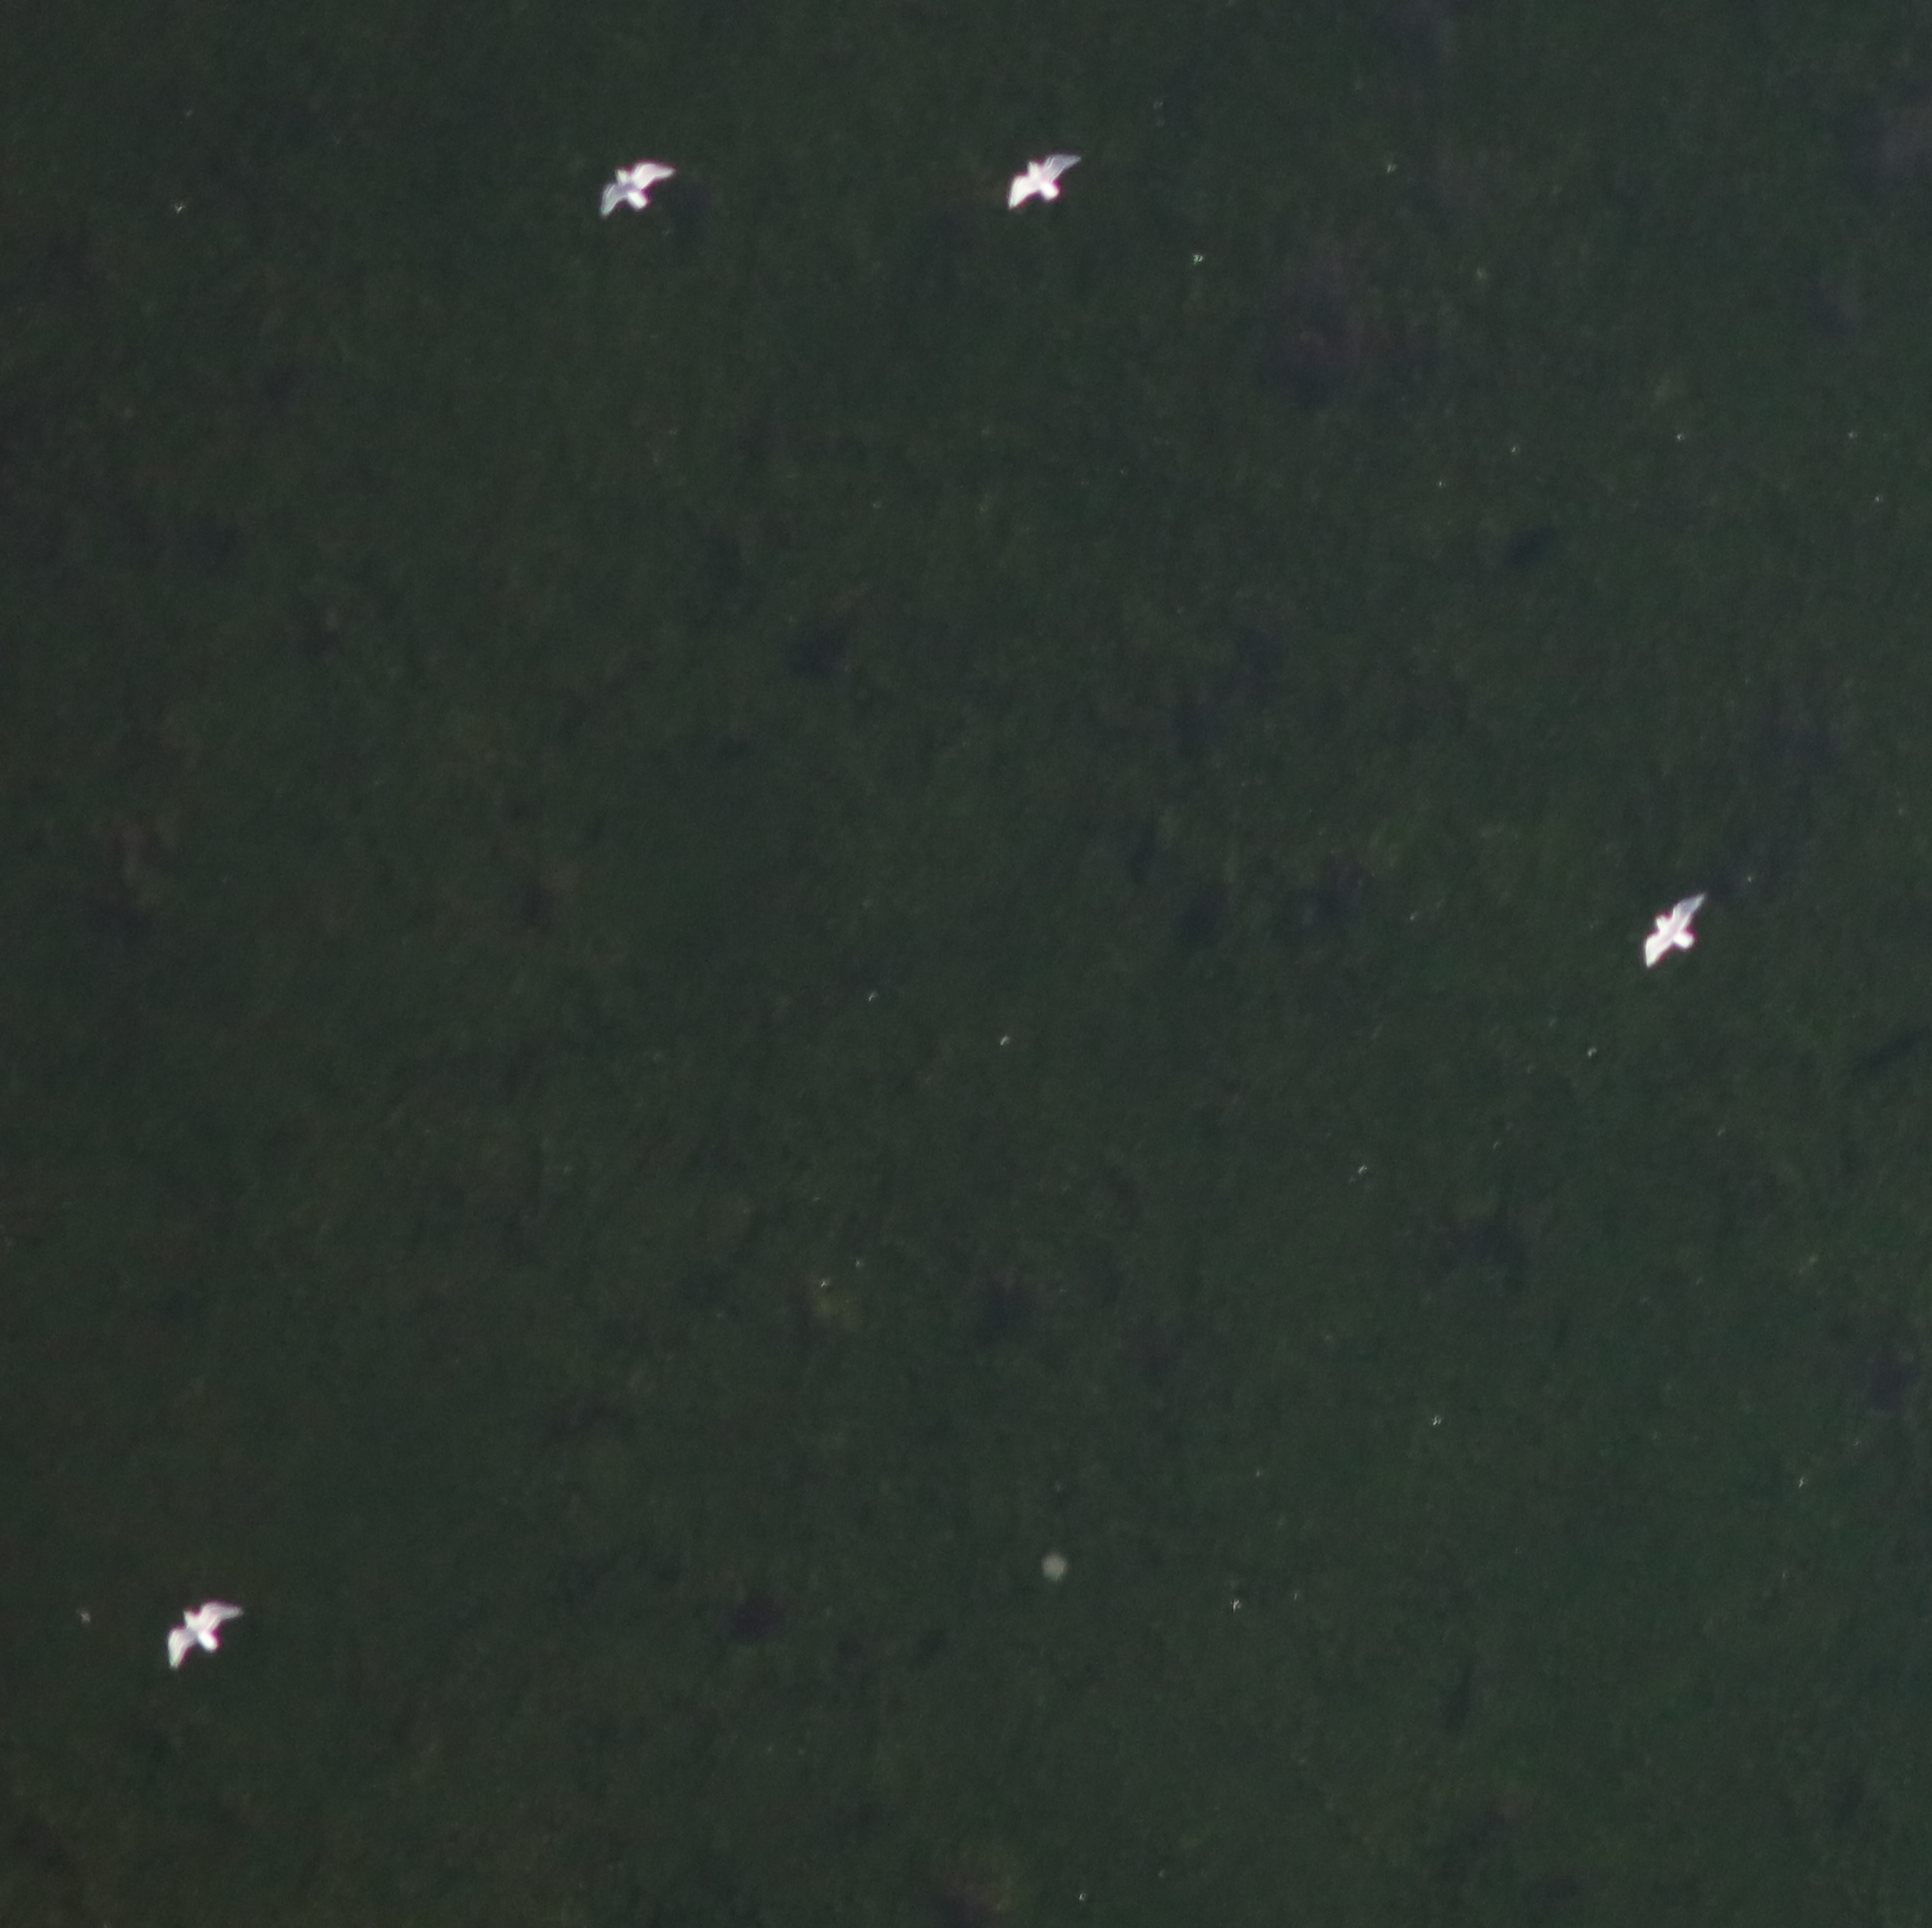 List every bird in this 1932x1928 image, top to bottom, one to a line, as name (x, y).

gull (1037, 177)
gull (631, 190)
gull (1676, 935)
gull (197, 1629)